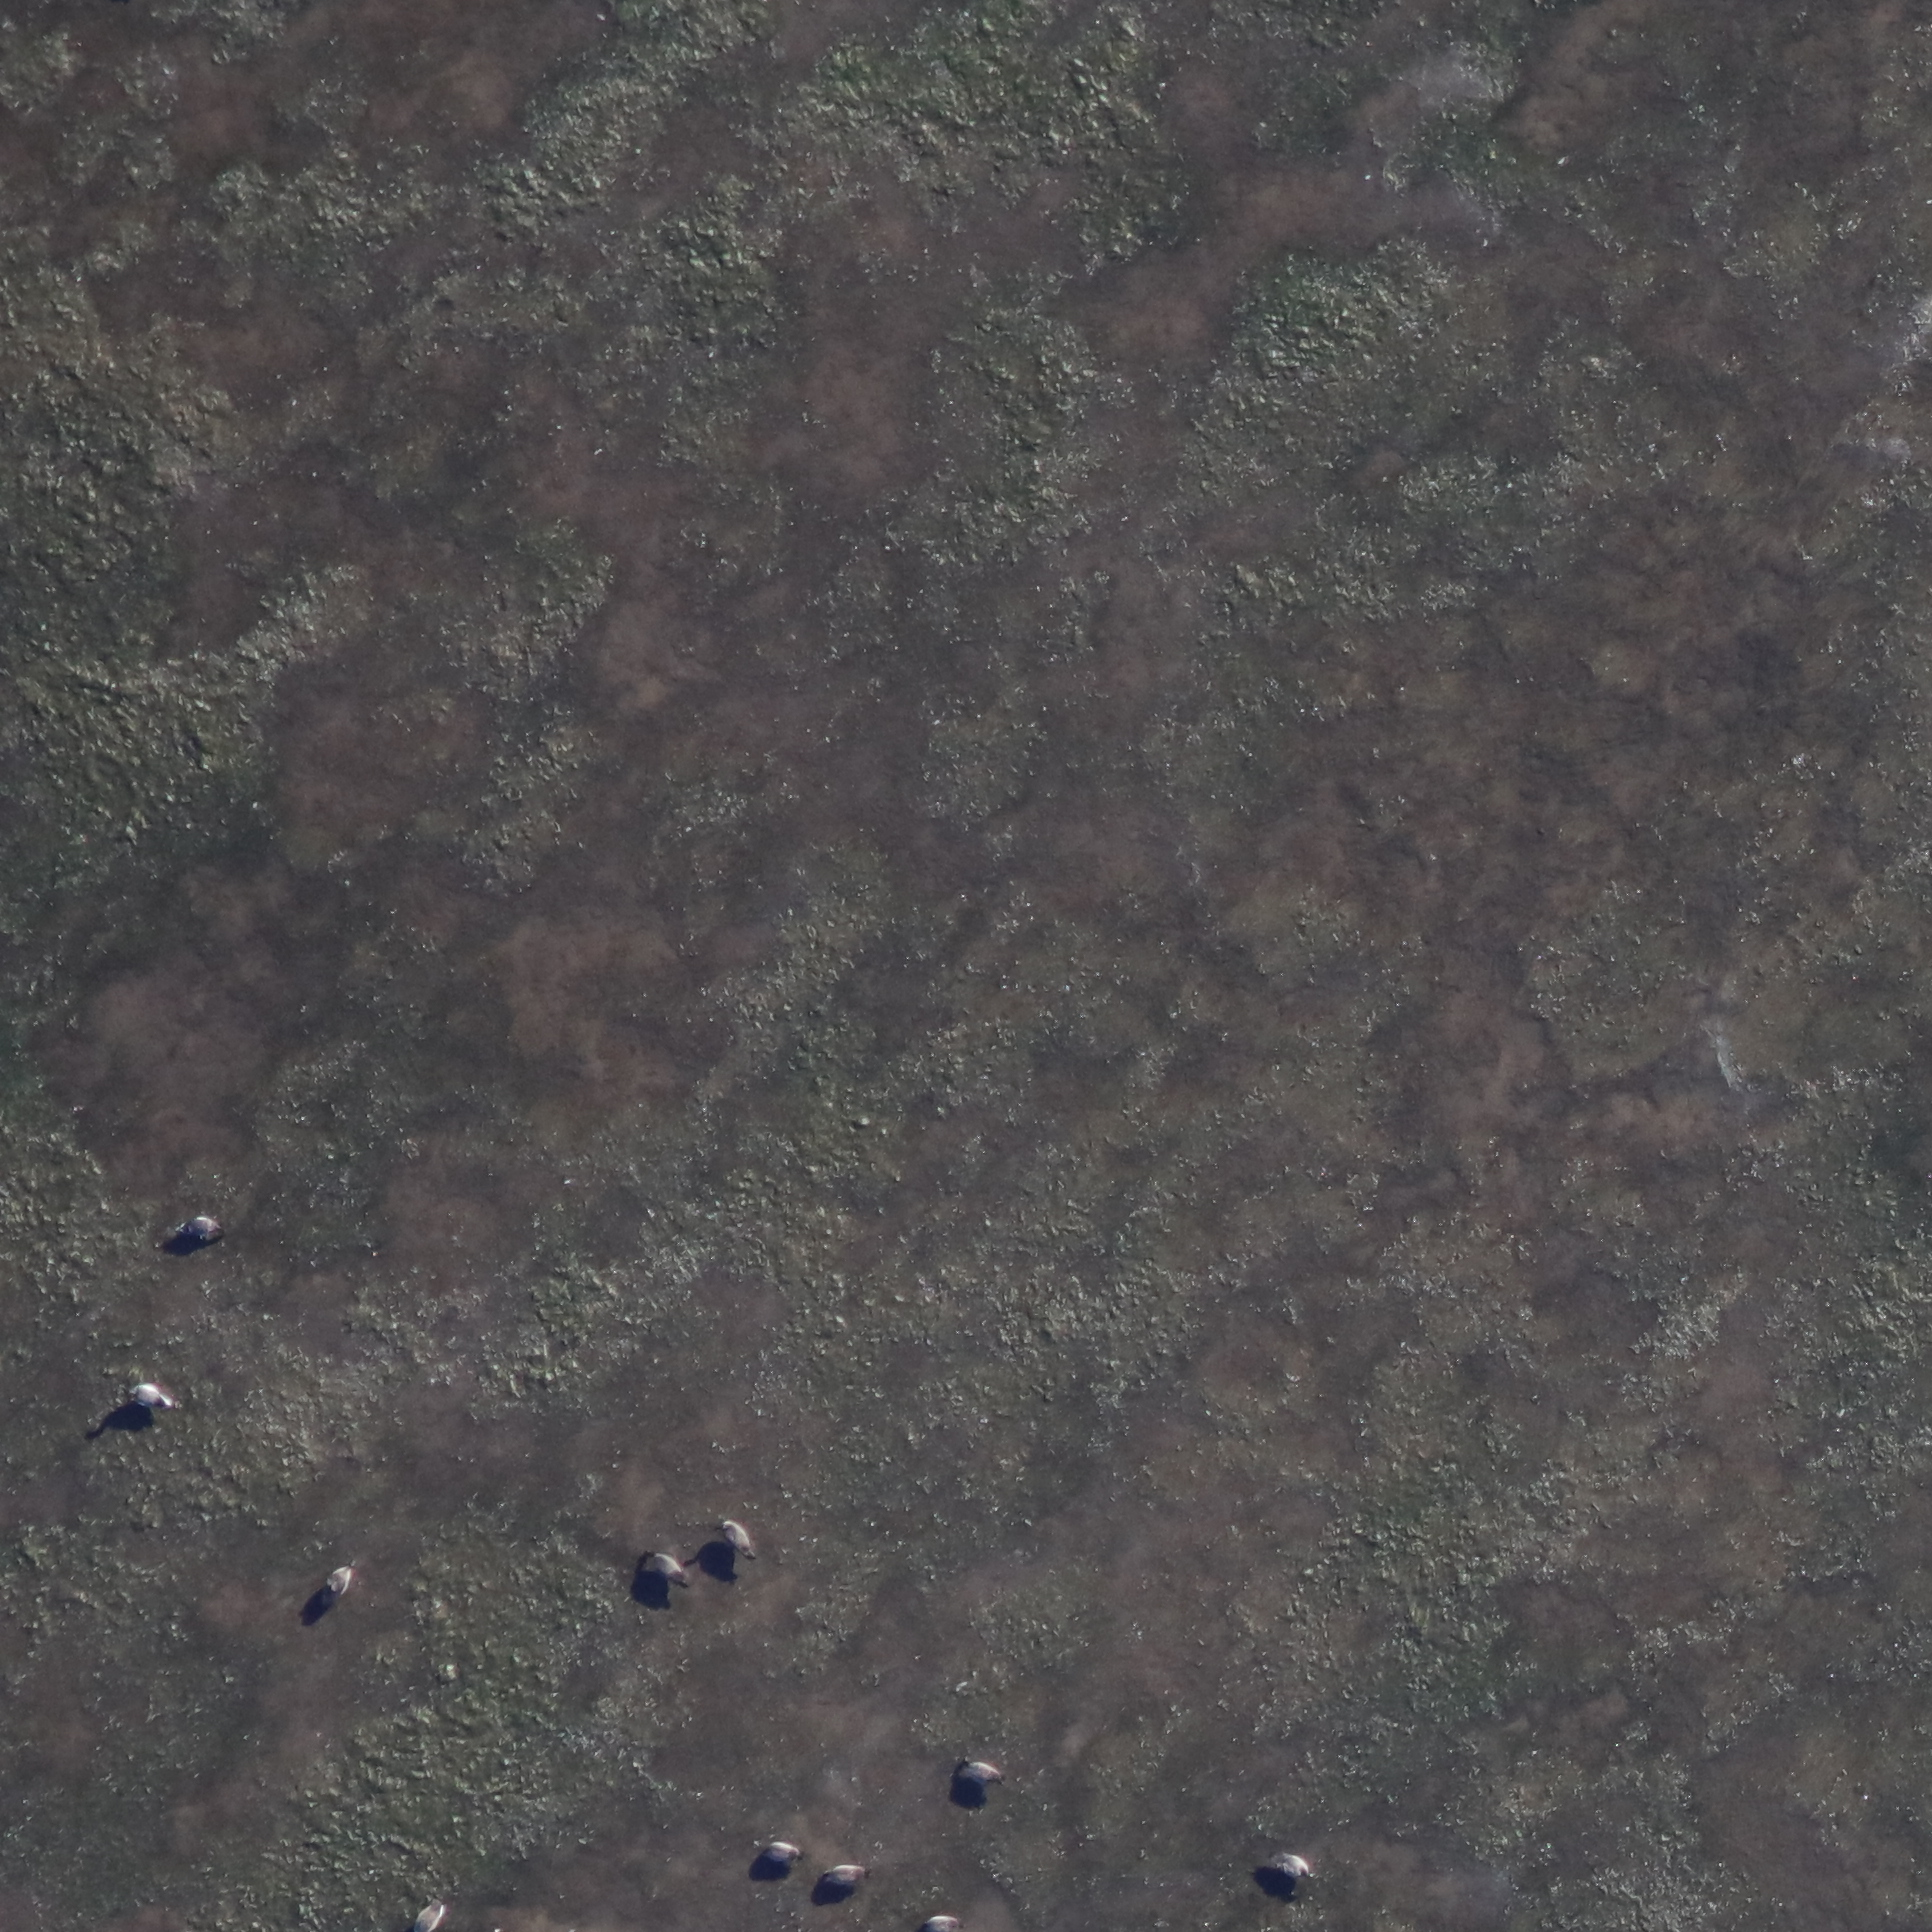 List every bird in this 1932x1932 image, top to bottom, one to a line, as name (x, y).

brant (203, 1228)
brant (147, 1398)
Canada goose (737, 1537)
Canada goose (666, 1571)
Canada goose (337, 1587)
Canada goose (992, 1773)
Canada goose (783, 1856)
Canada goose (1296, 1863)
Canada goose (848, 1872)
Canada goose (428, 1919)
Canada goose (946, 1927)